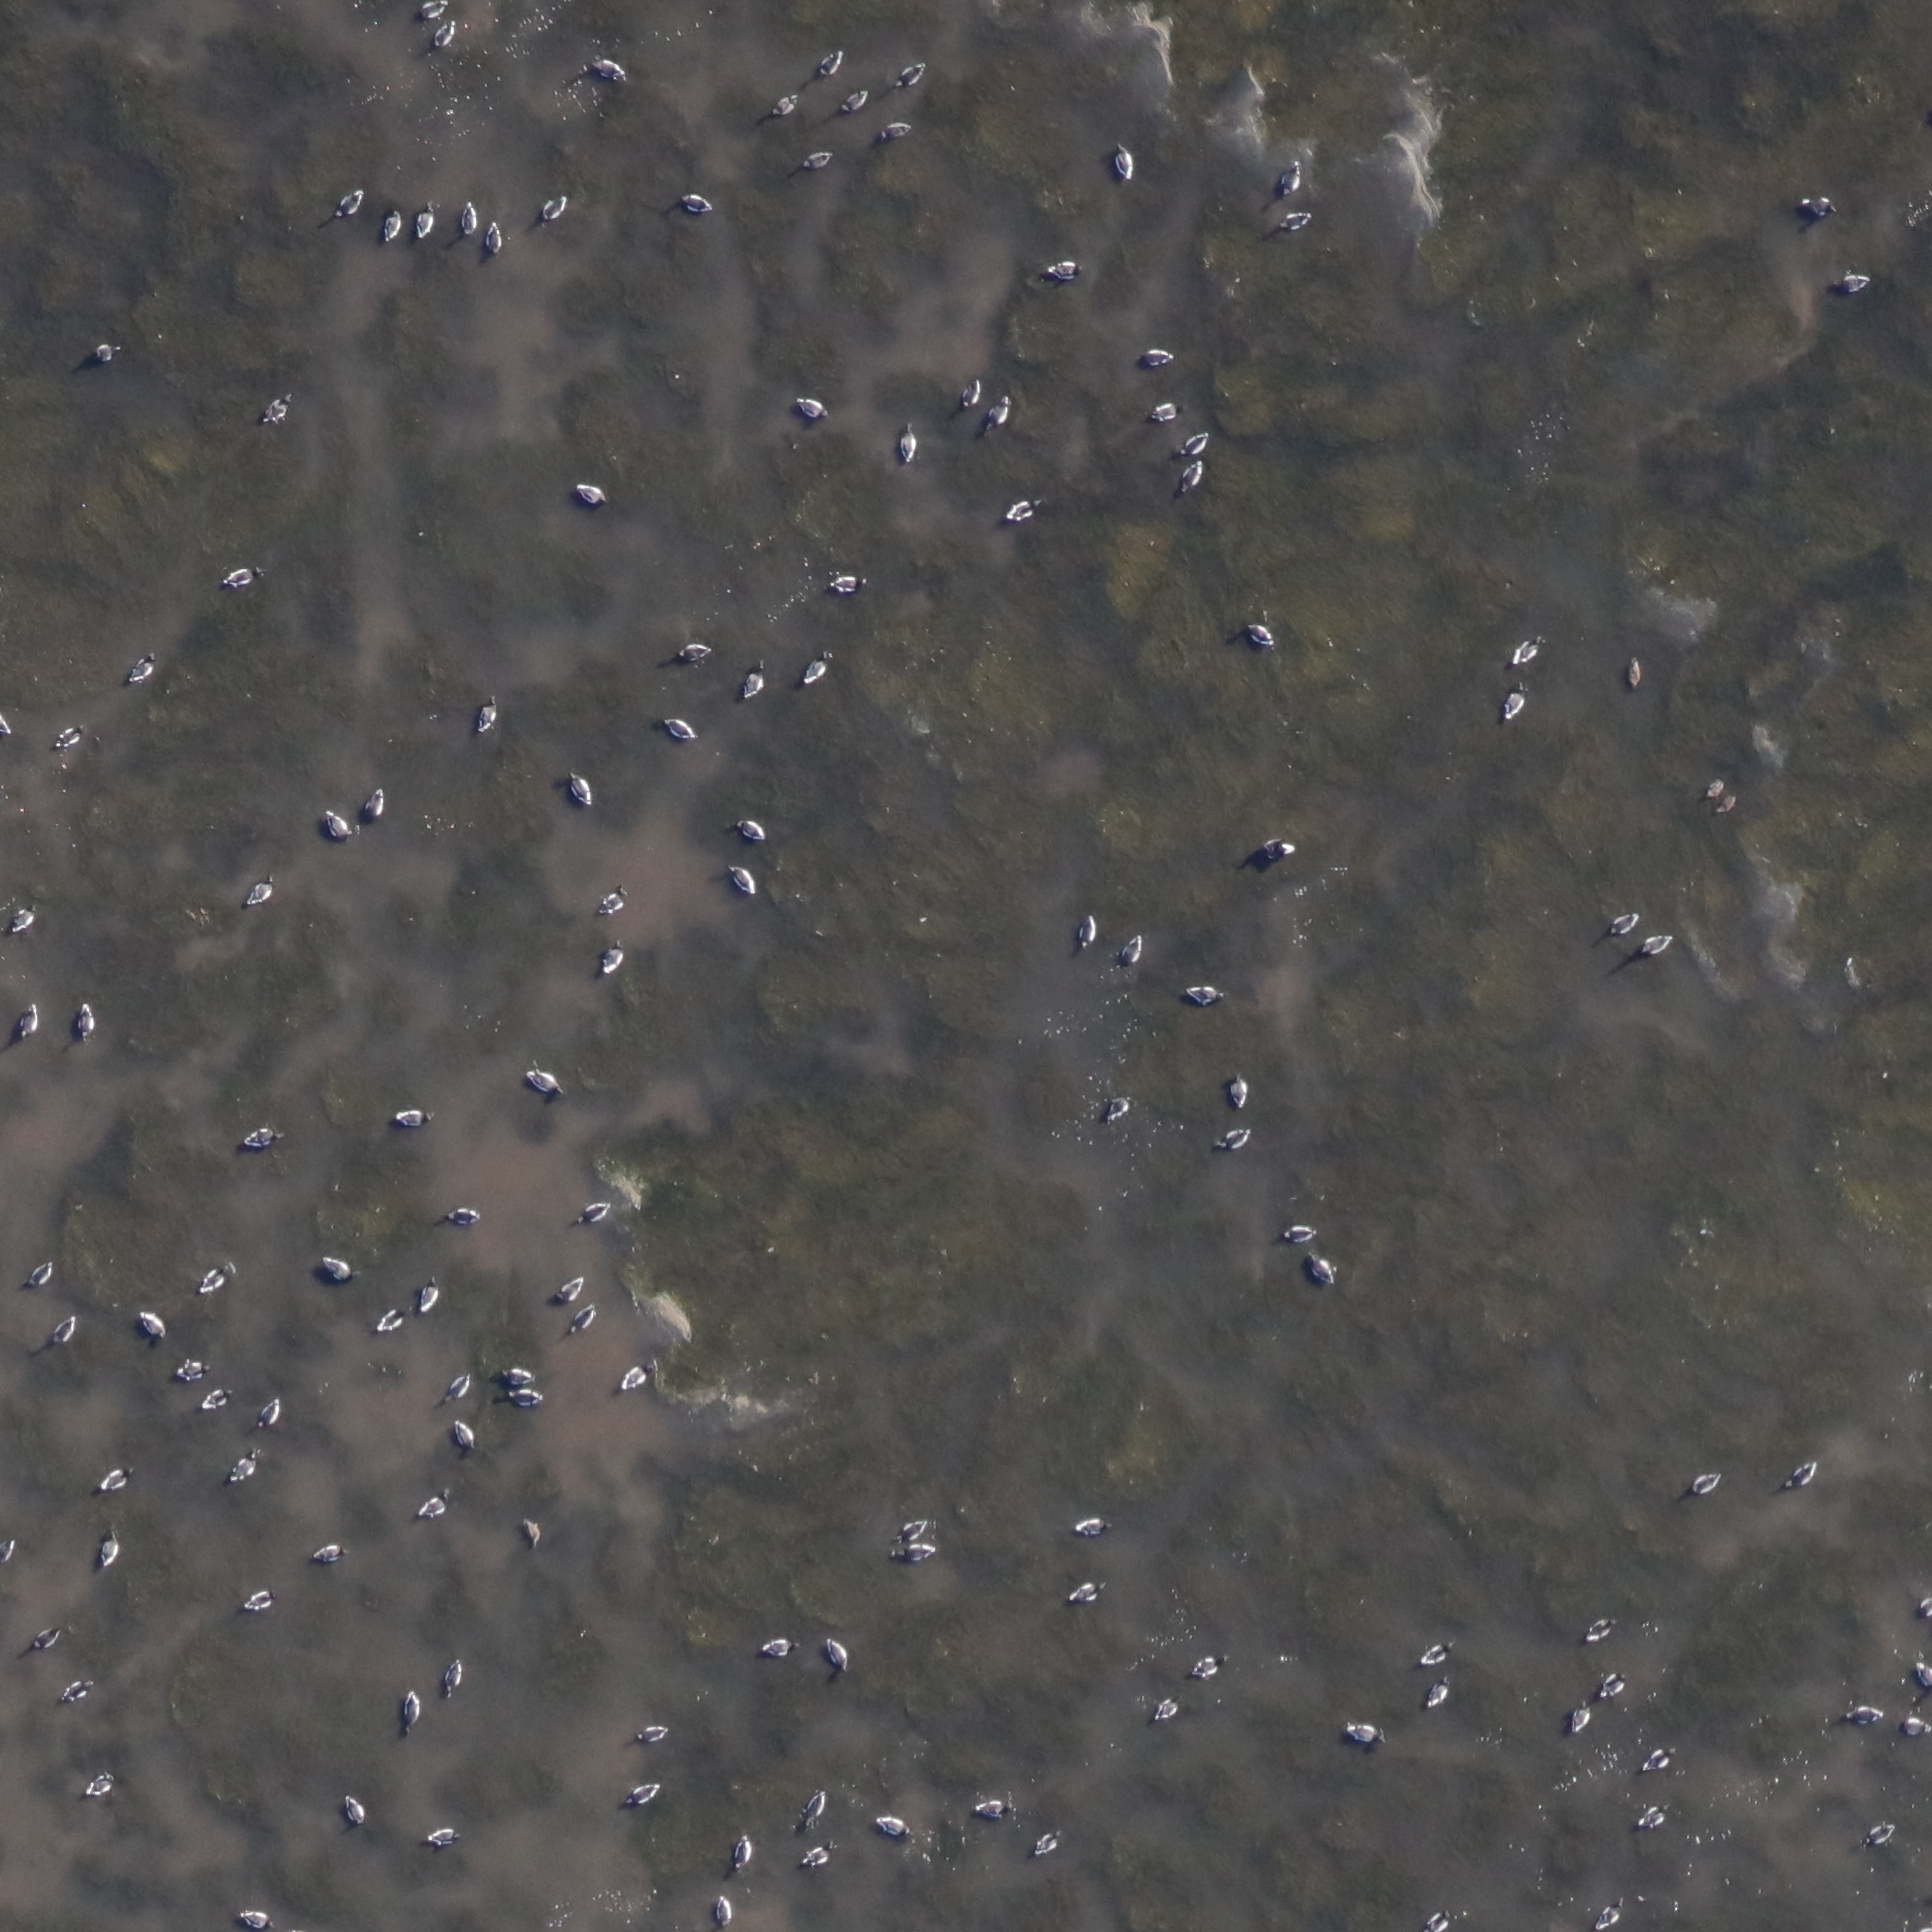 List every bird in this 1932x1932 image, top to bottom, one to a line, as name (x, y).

brant (431, 8)
brant (447, 37)
brant (830, 63)
brant (601, 65)
brant (905, 75)
brant (850, 101)
brant (787, 103)
brant (893, 133)
brant (818, 159)
brant (1124, 162)
brant (1291, 181)
brant (348, 205)
brant (695, 205)
brant (1821, 207)
brant (552, 209)
brant (469, 219)
brant (1294, 219)
brant (423, 220)
brant (393, 226)
brant (493, 239)
brant (1065, 272)
brant (1851, 284)
brant (106, 350)
brant (1155, 360)
brant (971, 396)
brant (811, 409)
brant (280, 410)
brant (999, 412)
brant (1166, 412)
brant (1191, 445)
brant (906, 446)
brant (1191, 477)
brant (592, 494)
brant (1023, 511)
brant (242, 580)
brant (847, 584)
brant (1258, 632)
brant (1527, 650)
brant (693, 655)
brant (817, 669)
brant (140, 670)
other bird (1632, 673)
brant (752, 683)
brant (1515, 705)
brant (486, 715)
brant (678, 730)
brant (70, 738)
brant (578, 790)
other bird (1717, 791)
other bird (1727, 802)
brant (371, 808)
brant (339, 826)
brant (749, 831)
brant (1275, 849)
brant (742, 881)
brant (259, 891)
brant (613, 901)
brant (24, 918)
brant (1621, 923)
brant (1088, 932)
brant (1655, 945)
brant (1129, 950)
brant (613, 959)
brant (1203, 995)
brant (26, 1022)
brant (84, 1022)
brant (546, 1082)
brant (1242, 1091)
brant (1113, 1106)
brant (412, 1119)
brant (256, 1136)
brant (1234, 1139)
brant (594, 1213)
brant (461, 1217)
brant (1300, 1233)
brant (344, 1271)
brant (1323, 1272)
brant (40, 1274)
brant (211, 1281)
brant (426, 1294)
brant (571, 1294)
brant (579, 1319)
brant (397, 1323)
brant (151, 1326)
brant (63, 1327)
brant (191, 1369)
brant (517, 1375)
brant (638, 1376)
brant (465, 1382)
brant (525, 1398)
brant (219, 1399)
brant (270, 1414)
brant (463, 1437)
brant (242, 1466)
brant (1804, 1473)
brant (114, 1478)
brant (1703, 1484)
brant (436, 1504)
brant (1093, 1525)
brant (909, 1528)
other bird (530, 1534)
brant (110, 1548)
brant (6, 1553)
brant (915, 1553)
brant (326, 1554)
brant (1087, 1591)
brant (263, 1602)
brant (1928, 1602)
brant (1600, 1629)
brant (45, 1639)
brant (777, 1647)
brant (1430, 1652)
brant (837, 1654)
brant (1205, 1668)
brant (1928, 1676)
brant (450, 1677)
brant (1614, 1685)
brant (74, 1691)
brant (1433, 1691)
brant (1167, 1709)
brant (410, 1712)
brant (1865, 1716)
brant (1580, 1717)
brant (1913, 1726)
brant (653, 1735)
brant (1366, 1735)
brant (1659, 1764)
brant (98, 1787)
brant (644, 1795)
brant (814, 1808)
brant (357, 1811)
brant (991, 1811)
brant (1654, 1817)
brant (894, 1826)
brant (1878, 1836)
brant (446, 1838)
brant (1047, 1842)
brant (745, 1851)
brant (816, 1855)
brant (722, 1915)
brant (1609, 1915)
brant (258, 1921)
brant (1436, 1922)